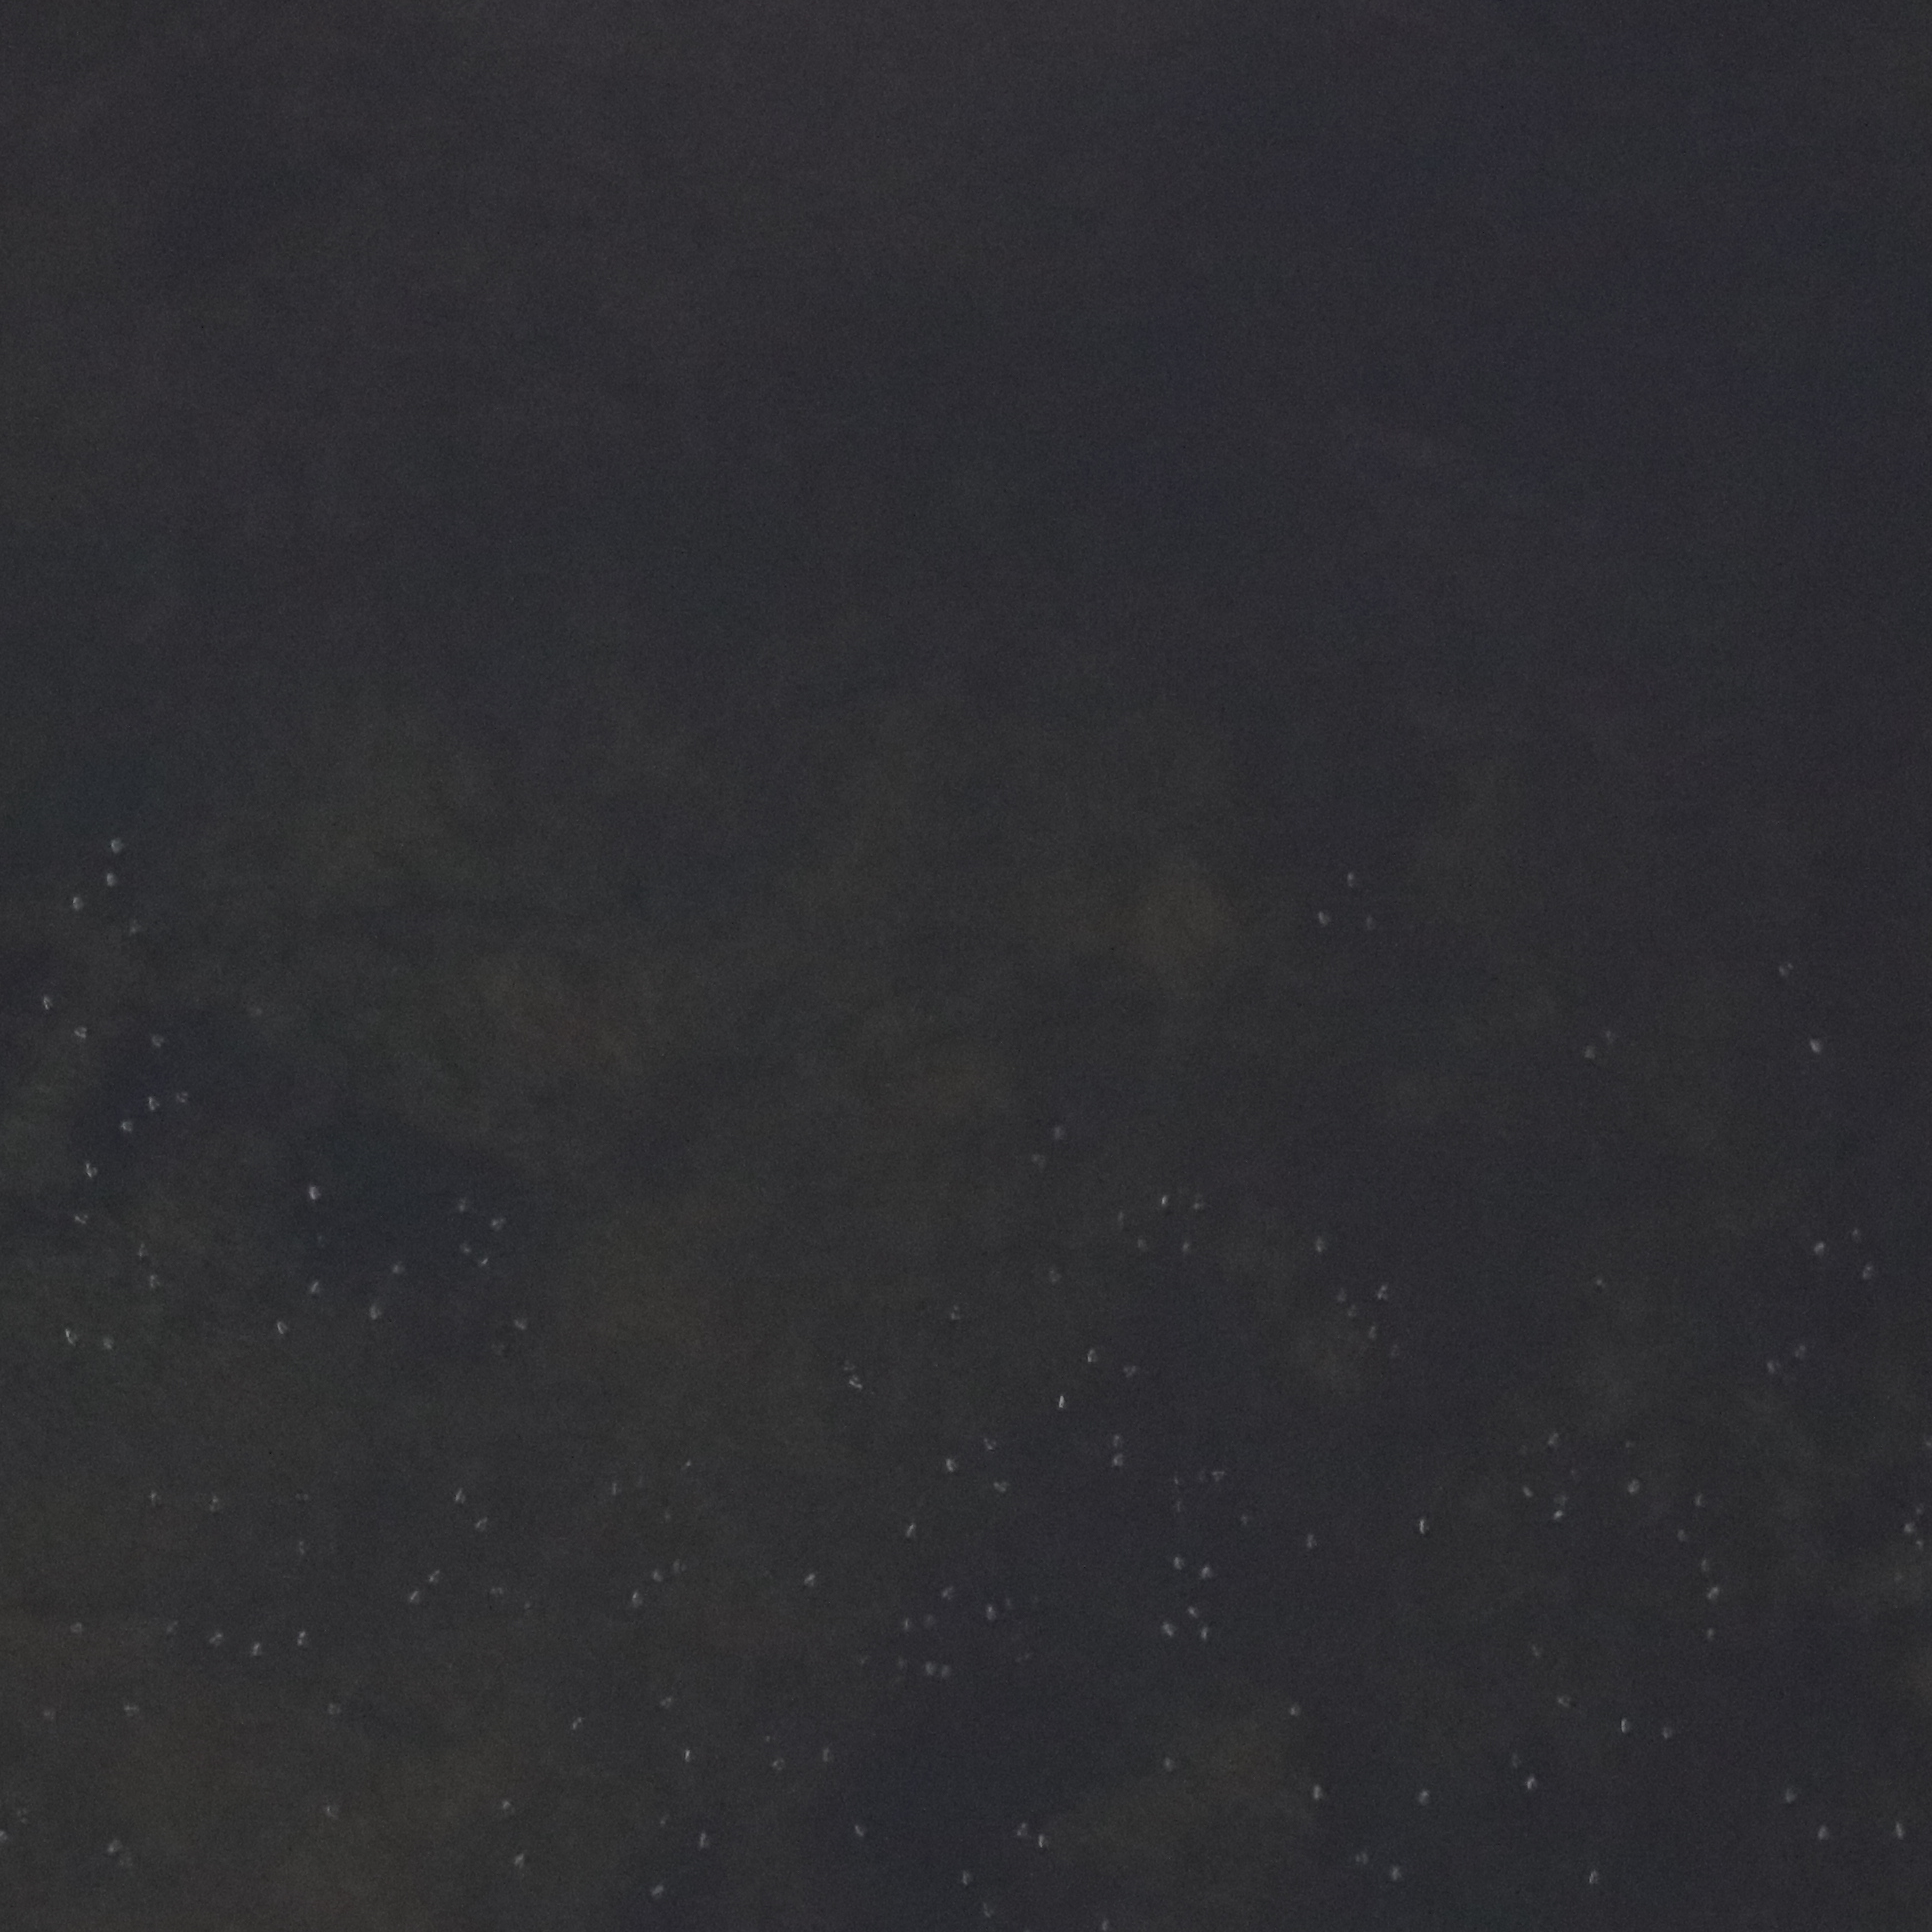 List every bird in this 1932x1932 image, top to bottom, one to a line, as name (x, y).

brant (126, 846)
brant (113, 881)
brant (1351, 883)
brant (81, 902)
brant (1326, 915)
brant (139, 921)
brant (1369, 921)
brant (1783, 970)
brant (46, 1003)
brant (84, 1025)
brant (165, 1041)
brant (1823, 1043)
brant (1614, 1046)
brant (1591, 1053)
brant (191, 1092)
brant (162, 1104)
brant (137, 1121)
brant (1065, 1131)
brant (1039, 1165)
brant (97, 1169)
brant (316, 1190)
brant (467, 1204)
brant (1162, 1205)
brant (1207, 1209)
brant (87, 1218)
brant (1124, 1219)
brant (513, 1221)
brant (1858, 1236)
brant (320, 1237)
brant (1192, 1245)
brant (1146, 1247)
brant (1322, 1247)
brant (1819, 1247)
brant (471, 1249)
brant (141, 1255)
brant (495, 1255)
brant (1871, 1262)
brant (401, 1276)
brant (1605, 1283)
brant (1054, 1284)
brant (155, 1286)
brant (322, 1288)
brant (1343, 1289)
brant (1382, 1294)
brant (1351, 1308)
brant (377, 1310)
brant (956, 1313)
brant (534, 1322)
brant (285, 1323)
brant (78, 1335)
brant (1374, 1335)
brant (115, 1342)
brant (505, 1347)
brant (1393, 1361)
brant (1809, 1362)
brant (1093, 1364)
brant (846, 1367)
brant (1133, 1372)
brant (1773, 1374)
brant (858, 1383)
brant (1067, 1403)
brant (1558, 1440)
brant (993, 1442)
brant (1928, 1443)
brant (1126, 1448)
brant (1527, 1451)
brant (1627, 1452)
brant (1122, 1466)
brant (1227, 1469)
brant (950, 1471)
brant (1581, 1471)
brant (1008, 1481)
brant (1646, 1482)
brant (645, 1485)
brant (1183, 1485)
brant (614, 1492)
brant (460, 1494)
brant (1529, 1494)
brant (308, 1495)
brant (163, 1496)
brant (1705, 1496)
brant (1921, 1496)
brant (1565, 1498)
brant (222, 1499)
brant (675, 1512)
brant (1189, 1512)
brant (491, 1517)
brant (1244, 1517)
brant (1559, 1522)
brant (1909, 1522)
brant (1423, 1528)
brant (920, 1529)
brant (1683, 1537)
brant (1317, 1542)
brant (1924, 1546)
brant (304, 1549)
brant (1708, 1566)
brant (1181, 1567)
brant (681, 1573)
brant (440, 1575)
brant (660, 1576)
brant (1210, 1577)
brant (814, 1579)
brant (955, 1586)
brant (1714, 1589)
brant (499, 1598)
brant (420, 1601)
brant (637, 1602)
brant (1038, 1602)
brant (1016, 1605)
brant (1196, 1605)
brant (534, 1611)
brant (992, 1611)
brant (169, 1616)
brant (931, 1622)
brant (83, 1624)
brant (904, 1628)
brant (1170, 1628)
brant (221, 1634)
brant (312, 1637)
brant (1210, 1640)
brant (257, 1641)
brant (1714, 1644)
brant (866, 1663)
brant (904, 1663)
brant (929, 1671)
brant (954, 1673)
brant (675, 1699)
brant (1564, 1699)
brant (139, 1702)
brant (1296, 1708)
brant (333, 1713)
brant (57, 1717)
brant (1634, 1726)
brant (566, 1729)
brant (1668, 1729)
brant (696, 1753)
brant (833, 1754)
brant (1520, 1756)
brant (1170, 1766)
brant (775, 1769)
brant (1306, 1786)
brant (1539, 1786)
brant (1799, 1795)
brant (343, 1801)
brant (1429, 1803)
brant (512, 1808)
brant (664, 1812)
brant (39, 1824)
brant (1900, 1824)
brant (864, 1829)
brant (1831, 1830)
brant (1020, 1832)
brant (1, 1839)
brant (117, 1840)
brant (714, 1841)
brant (1046, 1857)
brant (1360, 1857)
brant (527, 1862)
brant (129, 1864)
brant (1396, 1871)
brant (1609, 1871)
brant (970, 1872)
brant (669, 1875)
brant (987, 1916)
brant (1103, 1930)